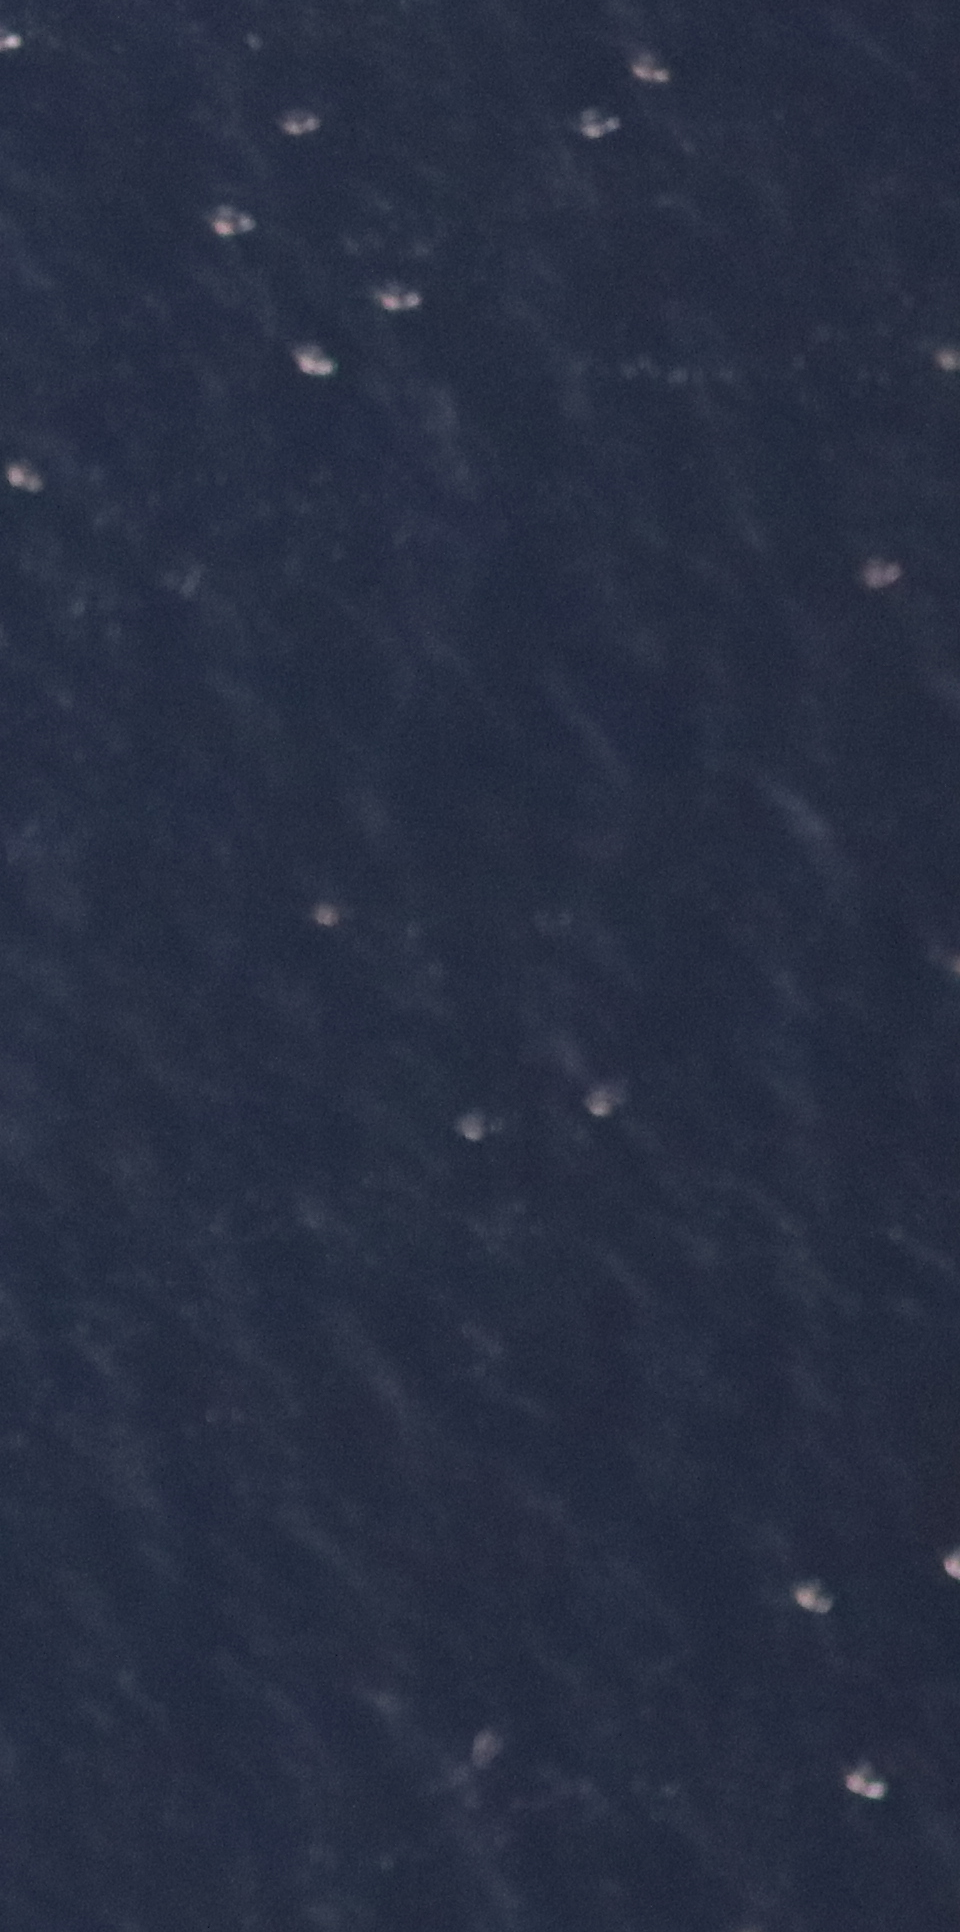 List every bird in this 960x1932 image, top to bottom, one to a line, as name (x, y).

brant (652, 64)
brant (601, 120)
brant (295, 122)
brant (231, 217)
brant (390, 293)
brant (312, 360)
brant (23, 477)
brant (871, 574)
brant (326, 911)
brant (610, 1095)
brant (481, 1125)
brant (821, 1596)
brant (485, 1746)
brant (874, 1784)